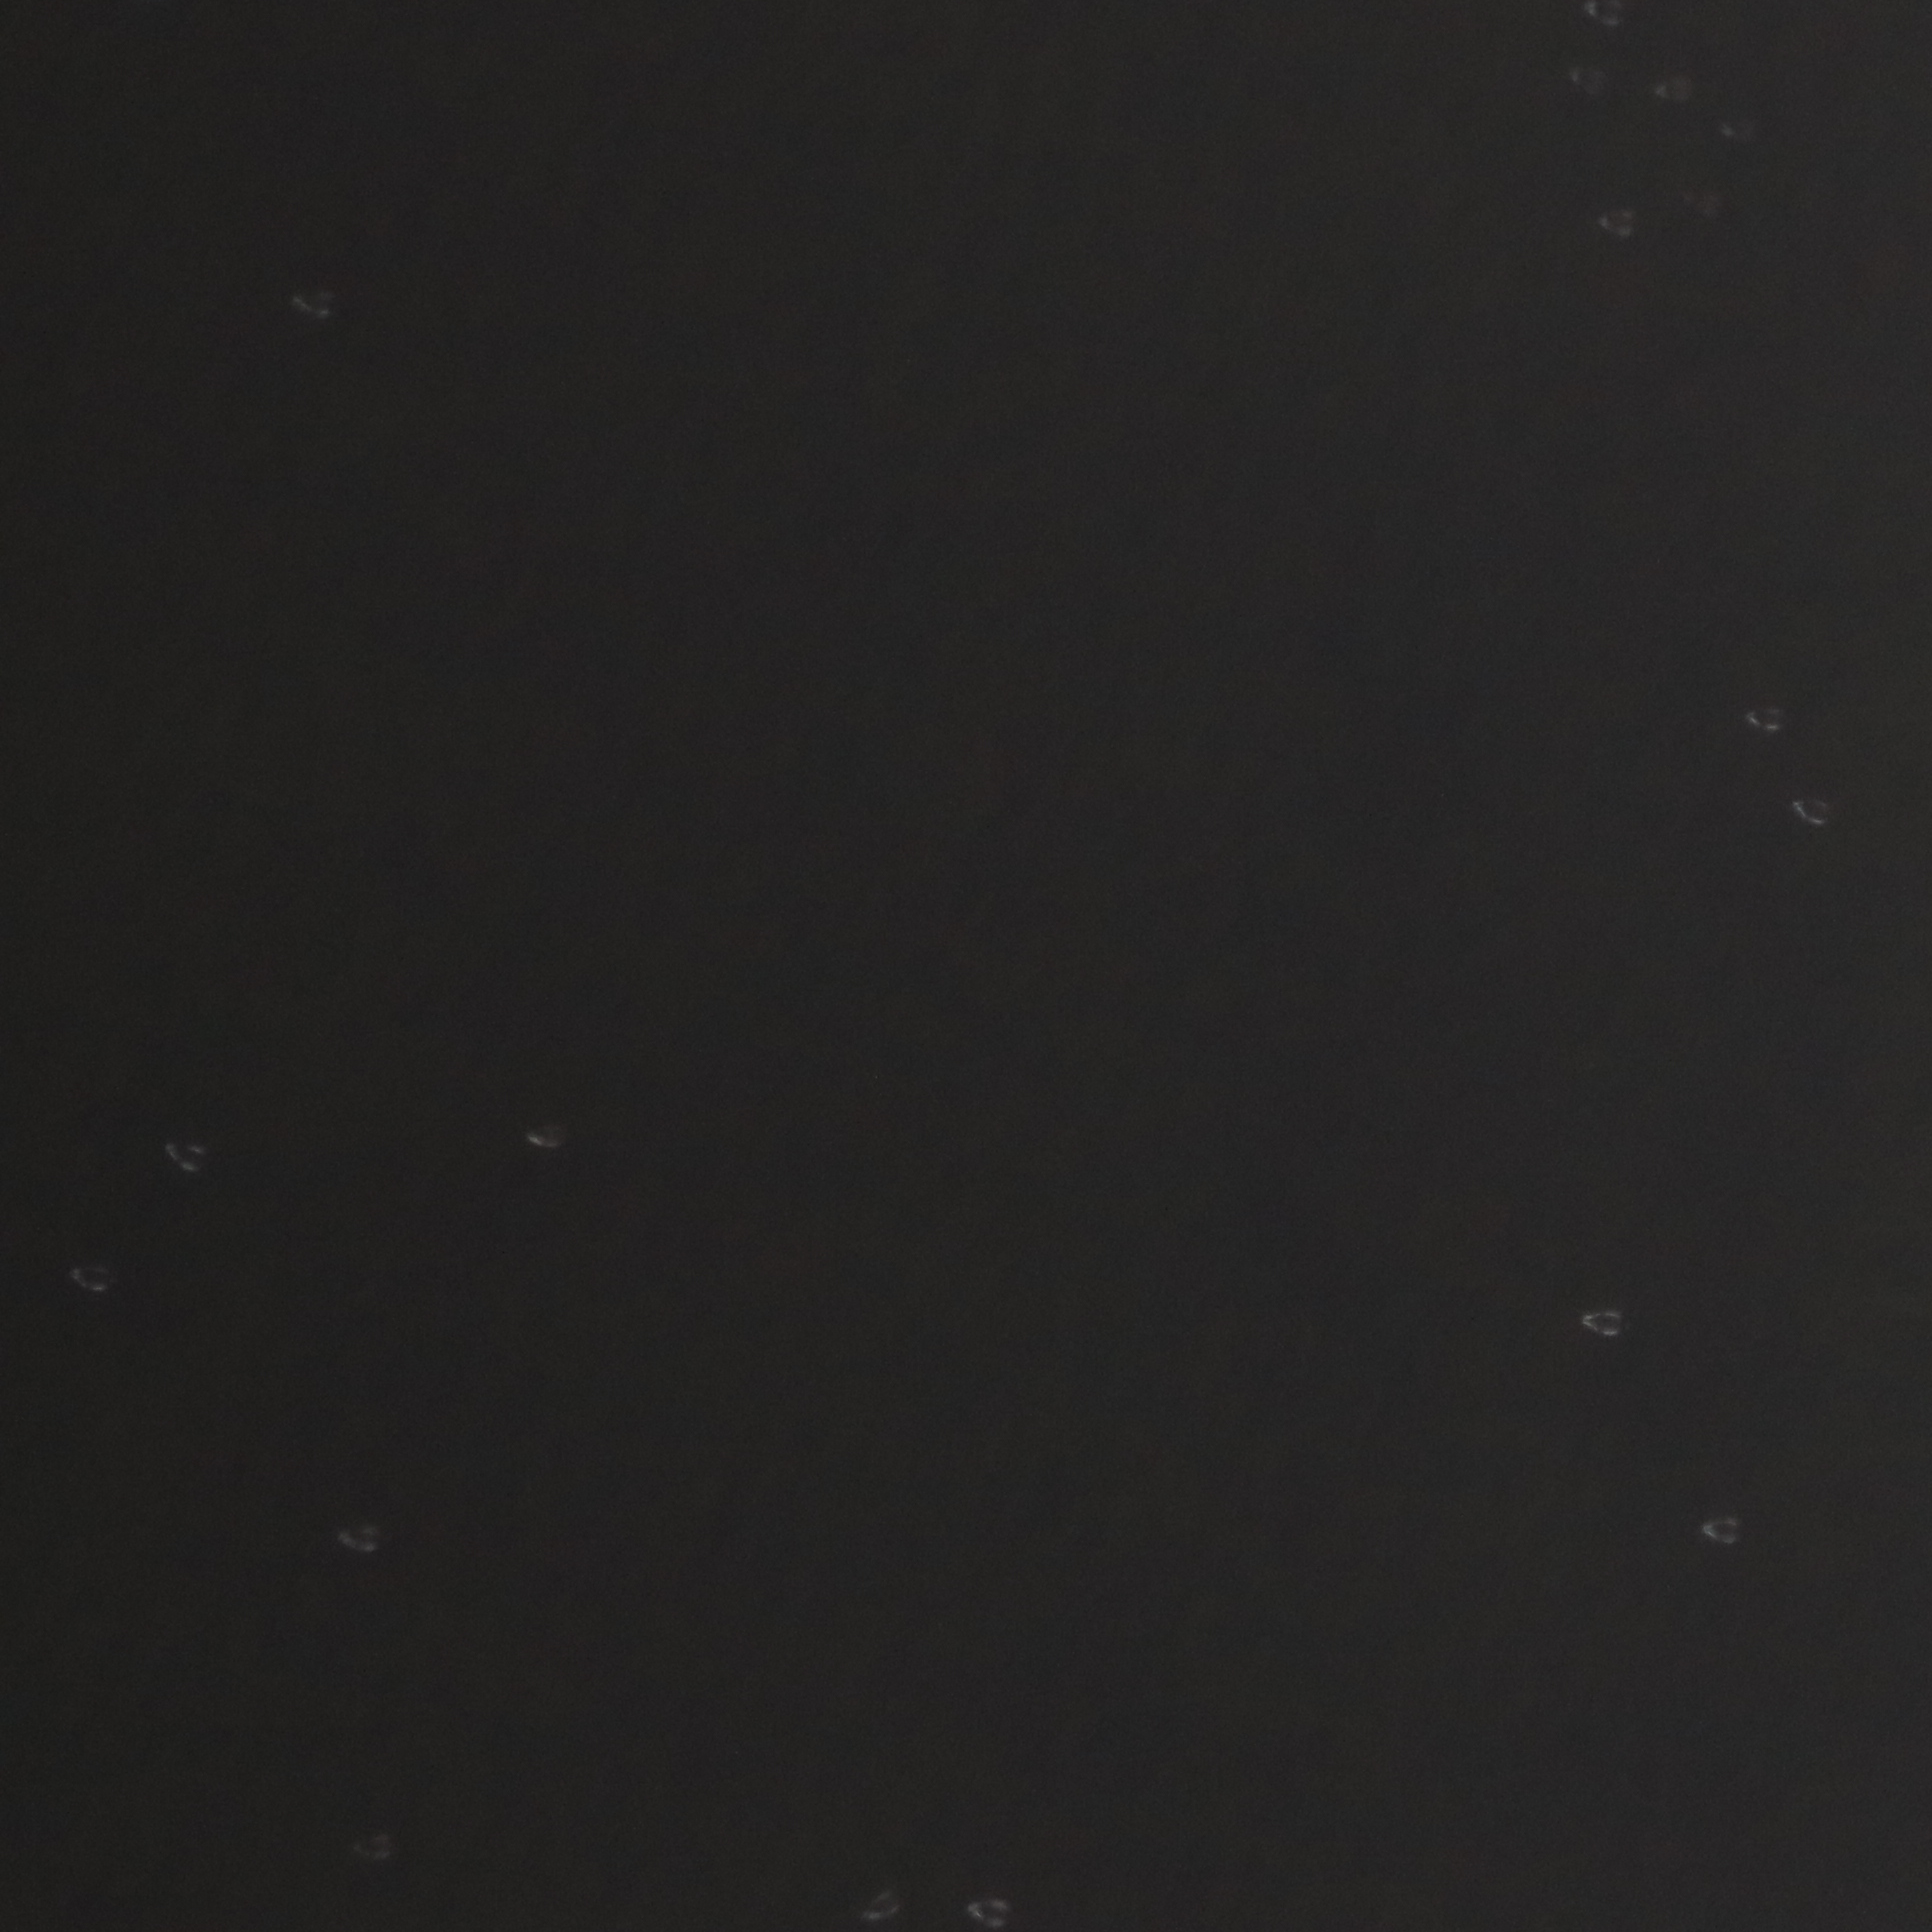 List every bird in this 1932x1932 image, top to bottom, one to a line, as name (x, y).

brant (1603, 6)
brant (1588, 78)
brant (1665, 88)
brant (1736, 116)
brant (1704, 199)
brant (1622, 206)
brant (316, 312)
brant (1767, 722)
brant (1805, 811)
brant (542, 1145)
brant (190, 1147)
brant (88, 1281)
brant (1605, 1322)
brant (1717, 1533)
brant (357, 1544)
brant (375, 1852)
brant (990, 1911)
brant (876, 1912)